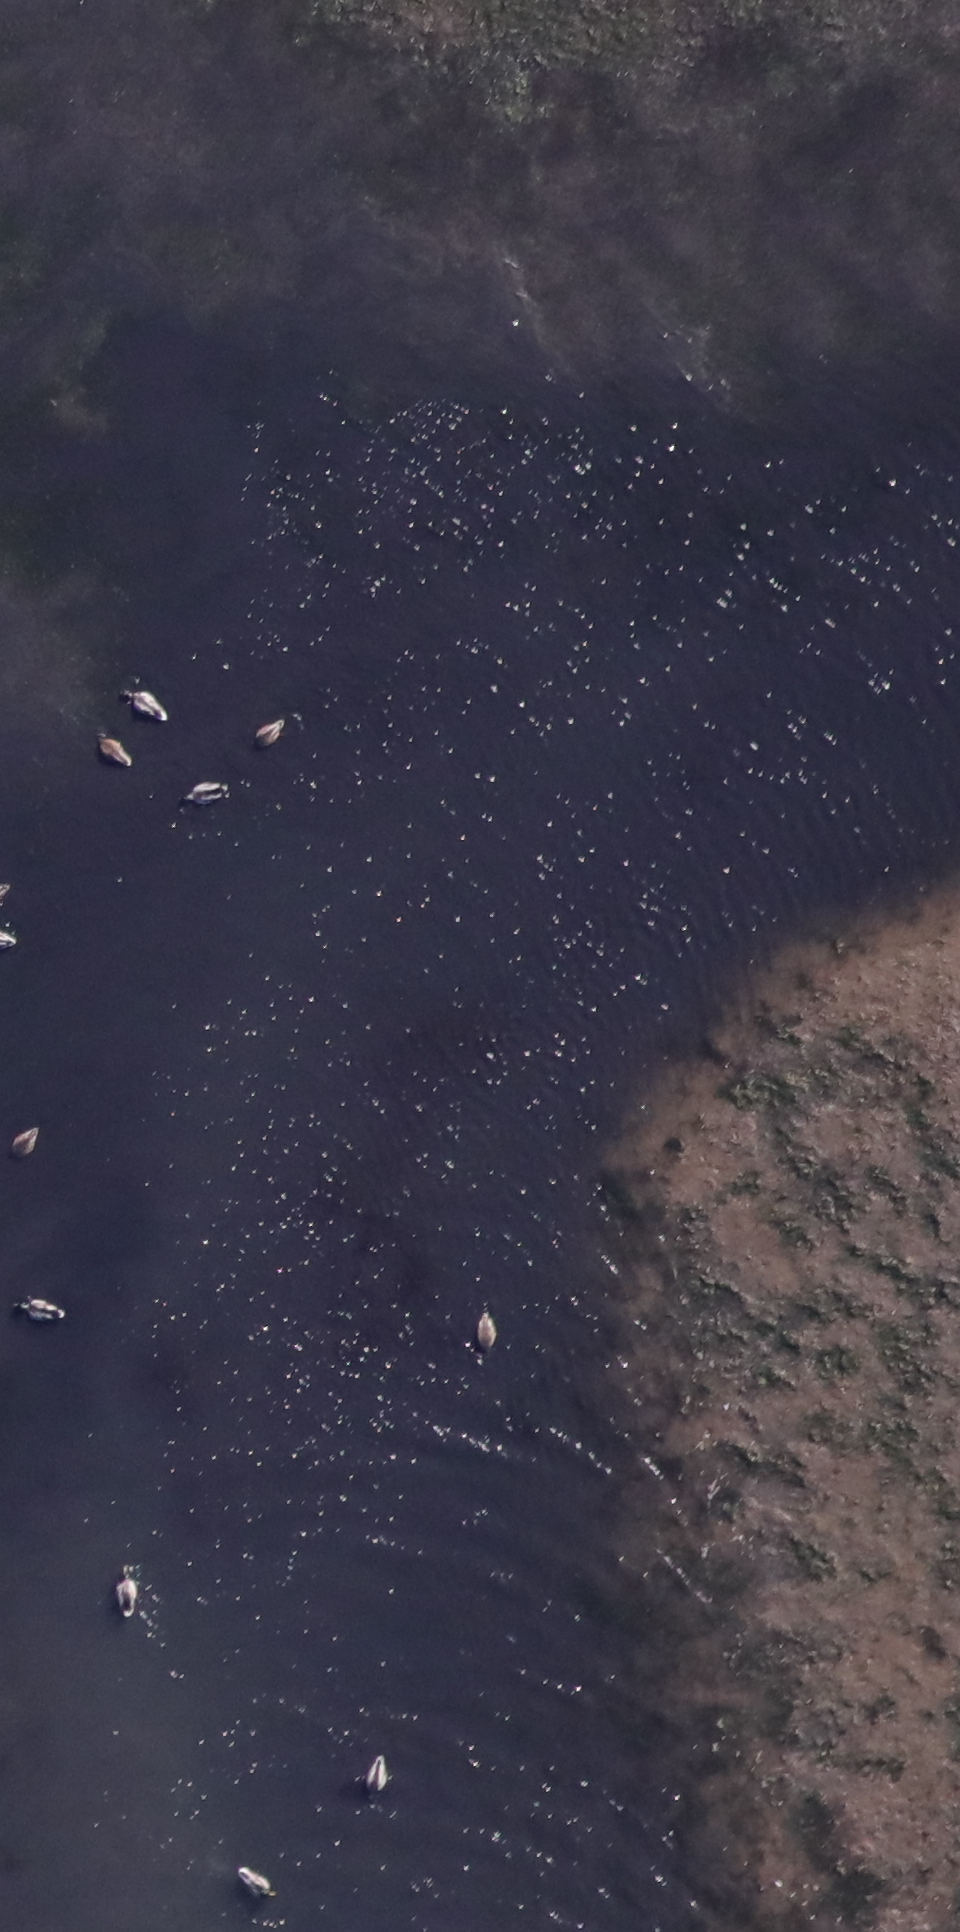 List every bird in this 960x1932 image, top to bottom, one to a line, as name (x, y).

other bird (149, 705)
other bird (262, 736)
other bird (114, 752)
other bird (207, 792)
other bird (22, 1142)
other bird (42, 1311)
other bird (483, 1331)
other bird (125, 1592)
other bird (377, 1779)
other bird (260, 1888)